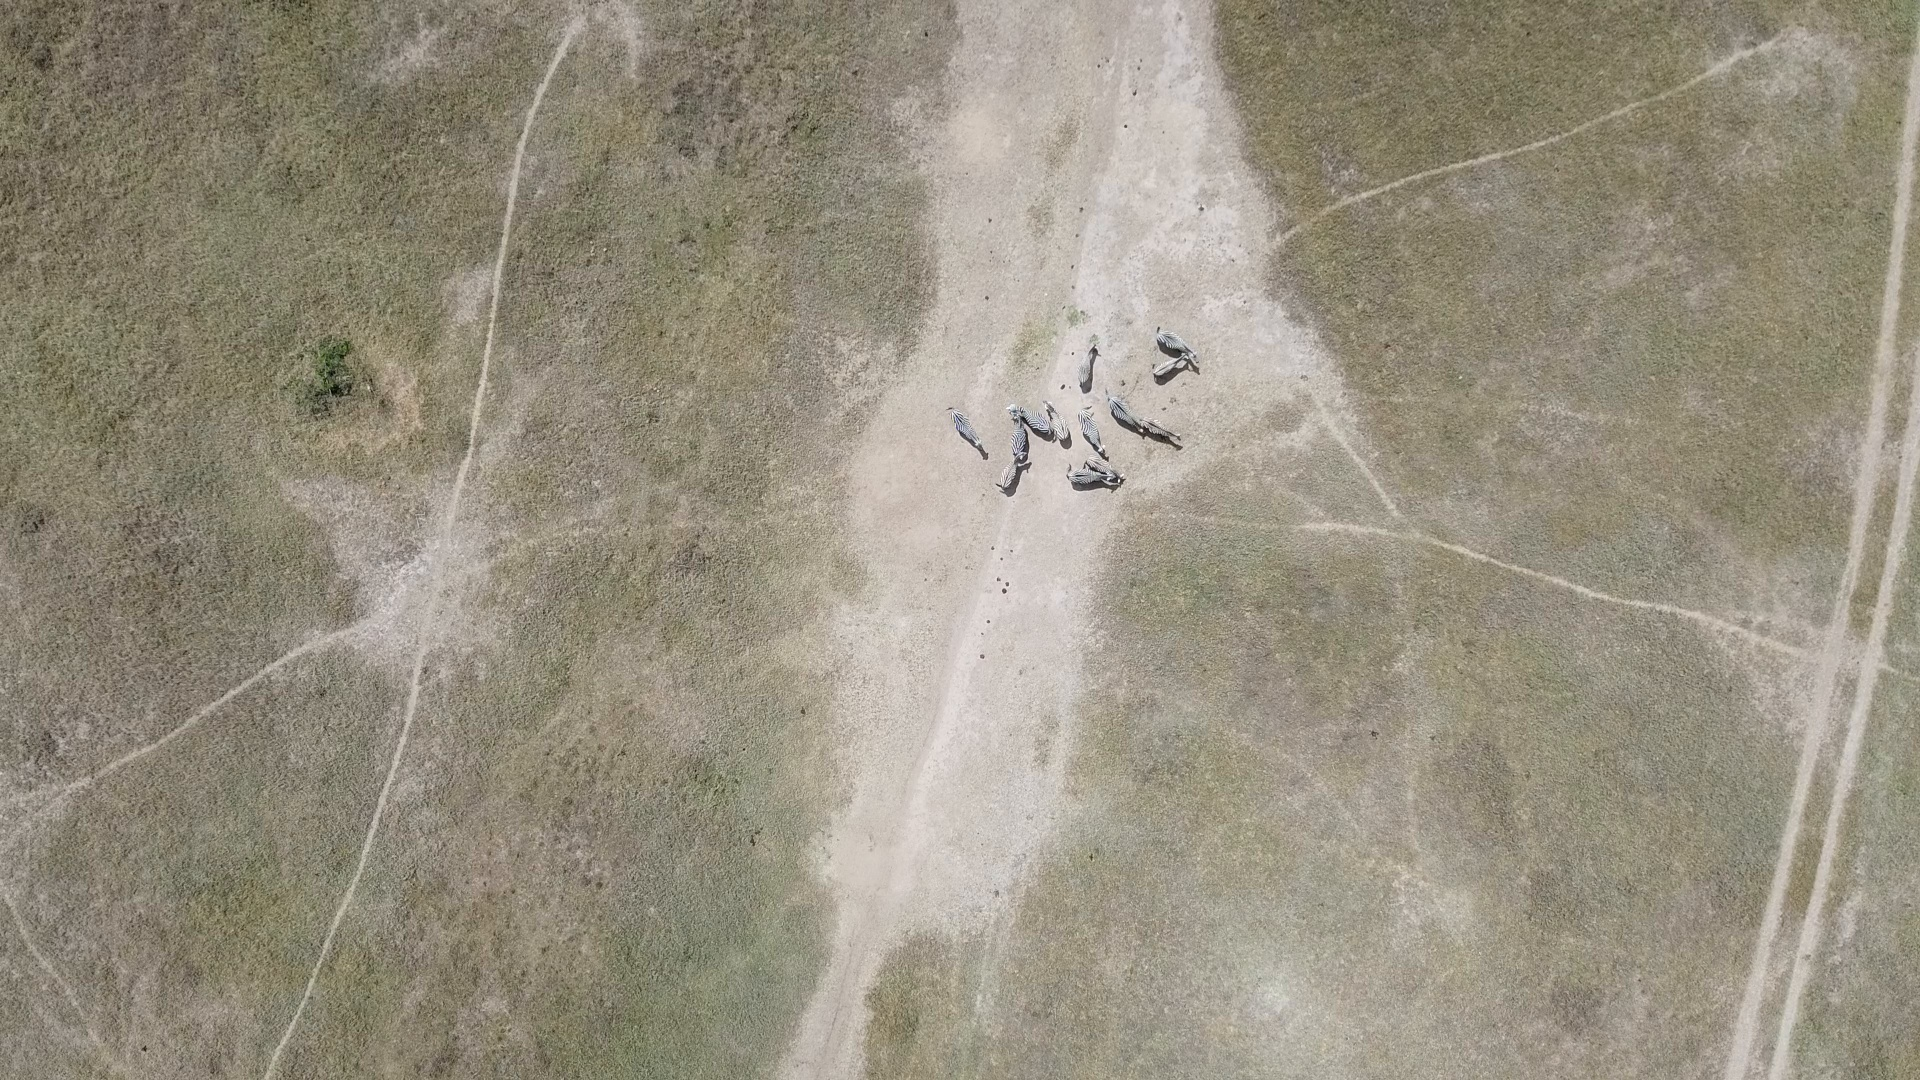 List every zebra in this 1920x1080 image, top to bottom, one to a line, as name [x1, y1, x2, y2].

zebra [1157, 331, 1198, 357]
zebra [1078, 348, 1096, 388]
zebra [1154, 352, 1190, 377]
zebra [1107, 395, 1138, 426]
zebra [1044, 400, 1070, 440]
zebra [1009, 404, 1050, 434]
zebra [1080, 411, 1105, 453]
zebra [952, 413, 982, 452]
zebra [1141, 417, 1180, 442]
zebra [1009, 422, 1028, 457]
zebra [1086, 453, 1125, 483]
zebra [999, 457, 1024, 493]
zebra [1068, 468, 1117, 487]